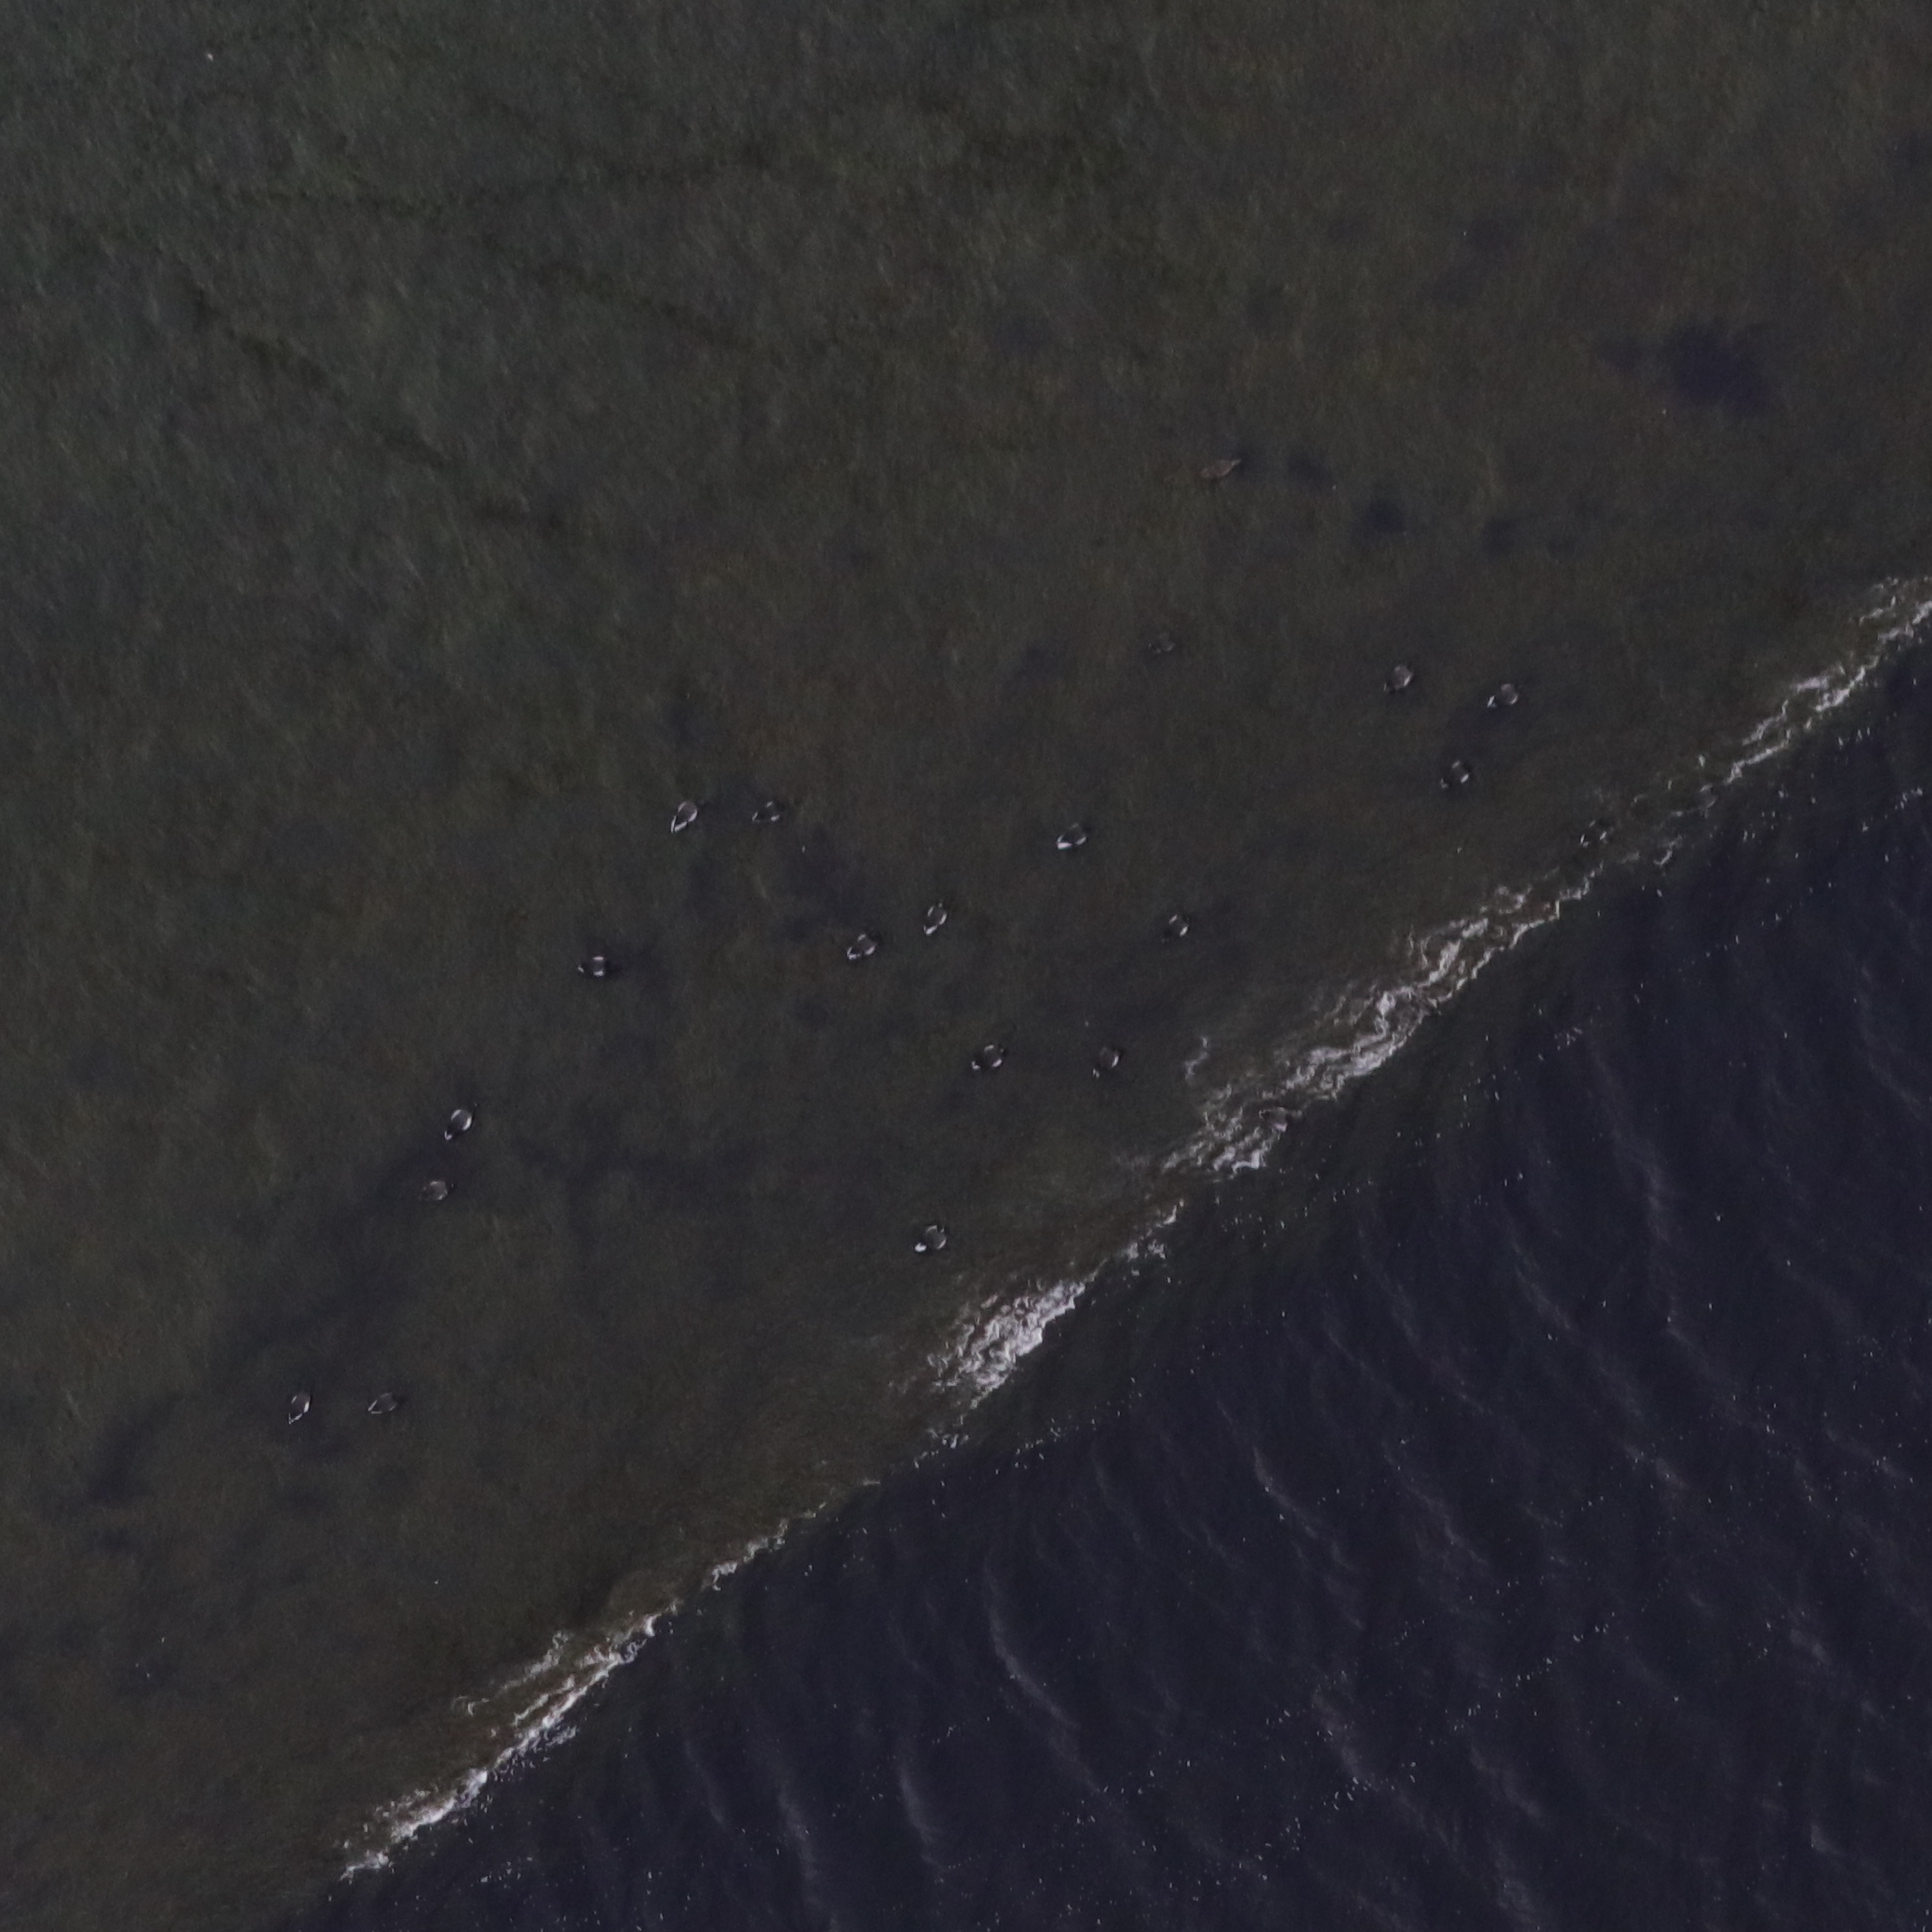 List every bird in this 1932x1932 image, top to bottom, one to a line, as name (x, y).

other bird (1220, 466)
brant (1159, 642)
brant (1400, 678)
brant (1506, 694)
brant (1459, 774)
brant (766, 811)
brant (687, 816)
brant (1593, 833)
brant (1075, 837)
brant (936, 918)
brant (1178, 927)
brant (866, 946)
brant (597, 966)
brant (991, 1055)
brant (1106, 1058)
brant (458, 1122)
brant (435, 1191)
brant (933, 1238)
brant (381, 1404)
brant (297, 1408)